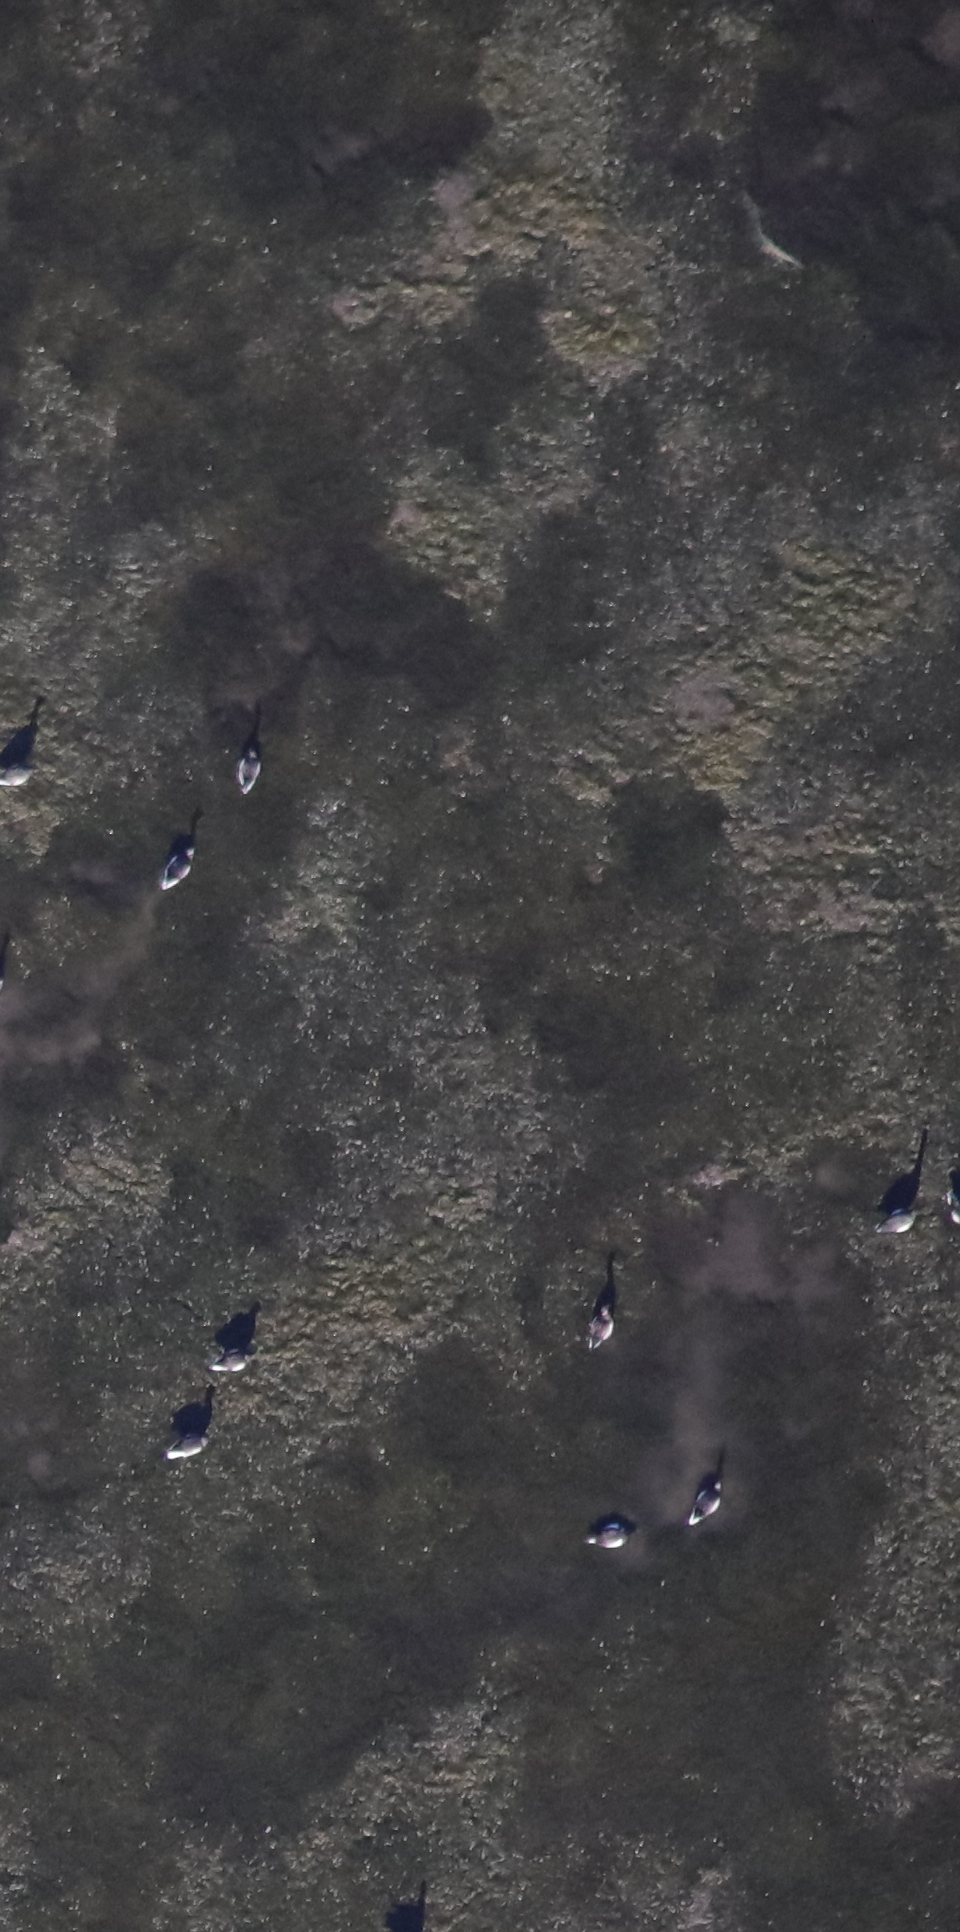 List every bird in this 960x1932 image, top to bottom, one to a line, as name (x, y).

brant (248, 770)
brant (8, 778)
brant (177, 867)
brant (956, 1210)
brant (903, 1221)
brant (600, 1325)
brant (229, 1361)
brant (190, 1447)
brant (707, 1502)
brant (609, 1537)